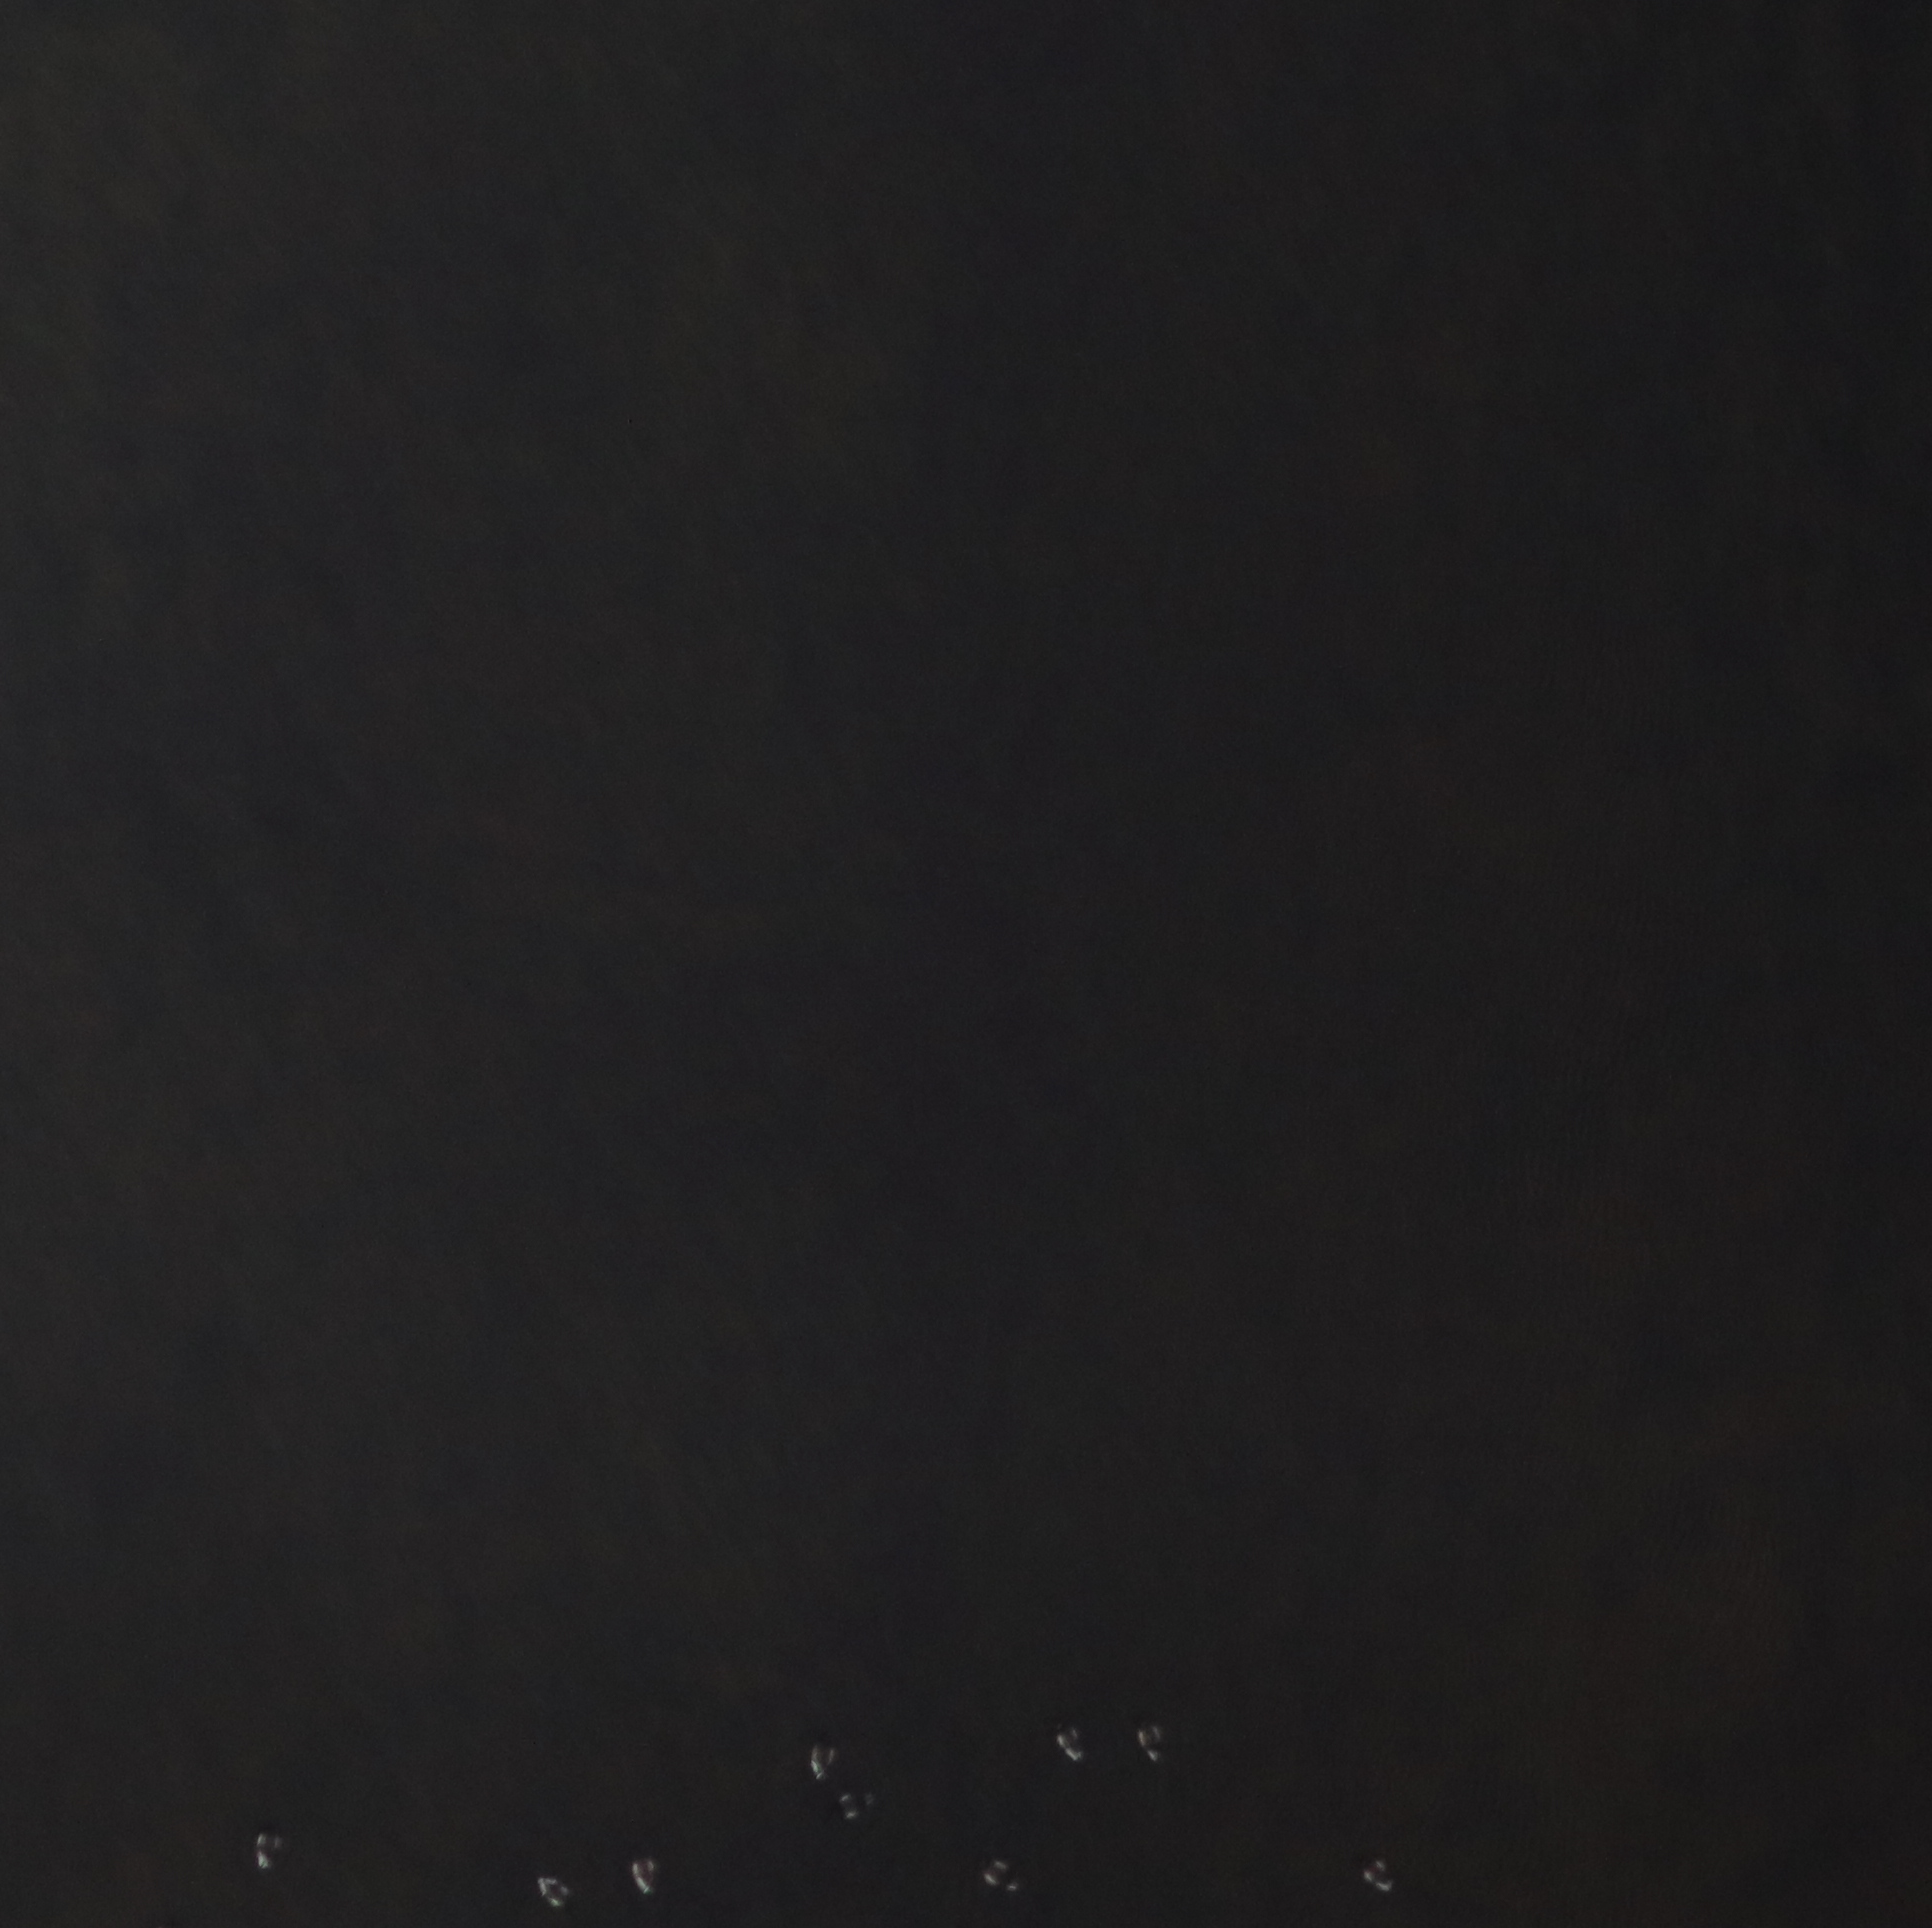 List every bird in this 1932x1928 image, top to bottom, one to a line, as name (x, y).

brant (1072, 1735)
brant (1151, 1740)
brant (825, 1762)
brant (851, 1804)
brant (268, 1845)
brant (642, 1871)
brant (1000, 1873)
brant (1375, 1875)
brant (553, 1887)